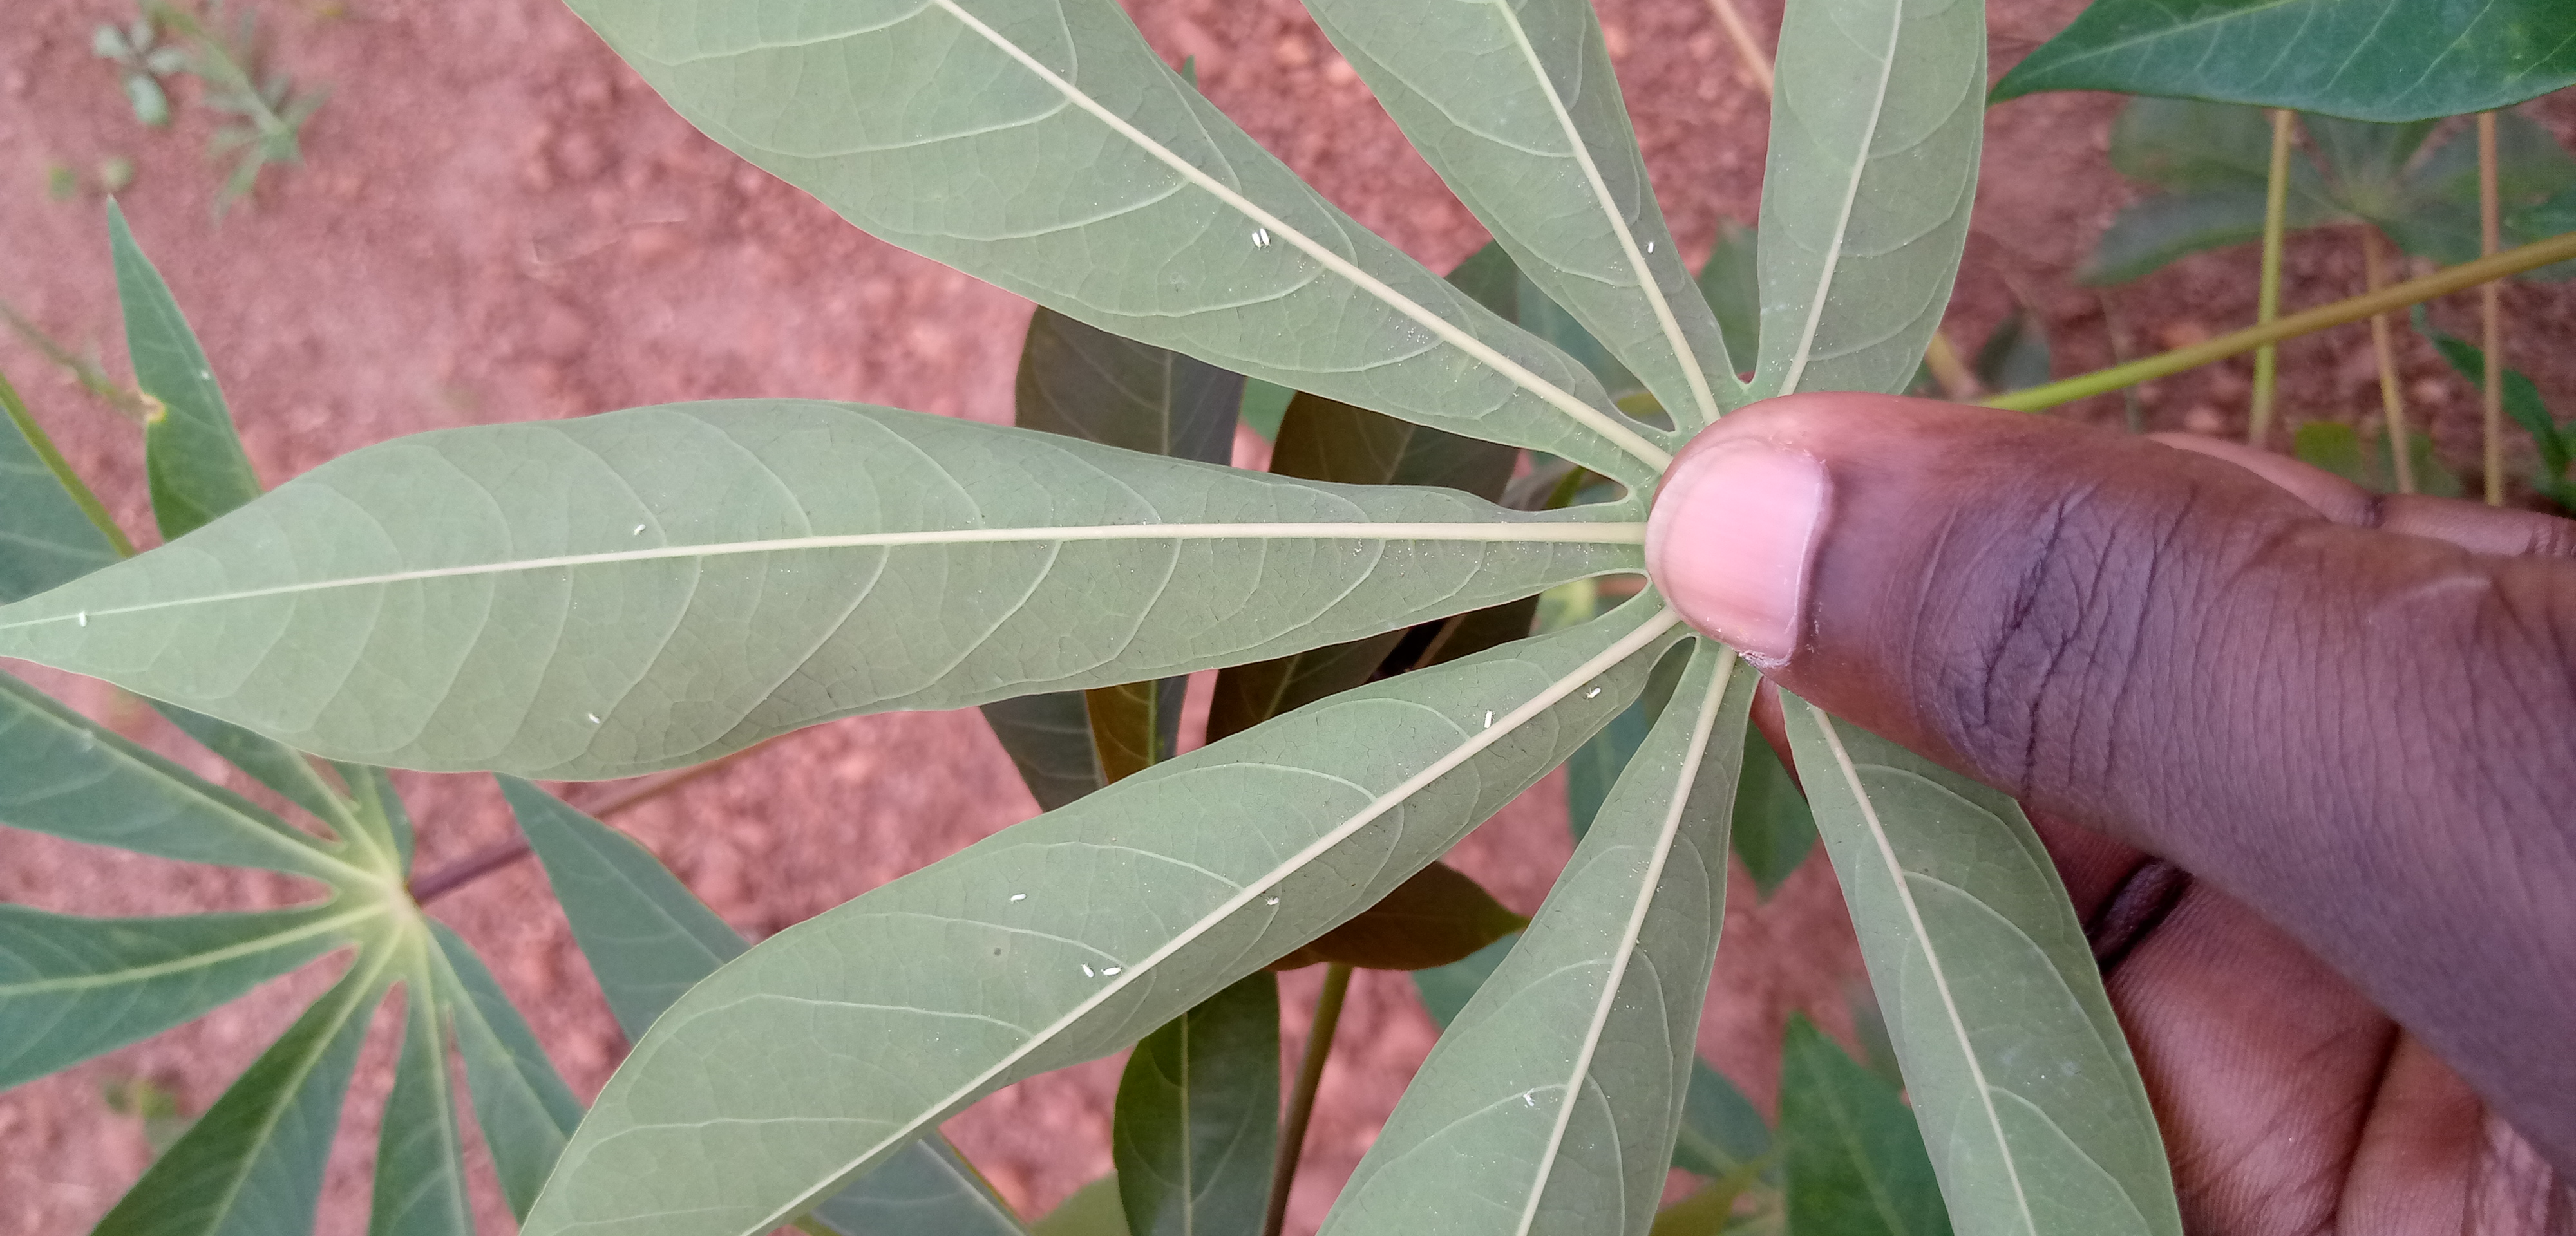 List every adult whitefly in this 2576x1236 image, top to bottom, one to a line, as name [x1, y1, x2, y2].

whitefly [1259, 227, 1271, 247]
whitefly [1250, 230, 1261, 249]
whitefly [1645, 239, 1657, 254]
whitefly [632, 523, 647, 537]
whitefly [77, 609, 91, 629]
whitefly [1584, 686, 1602, 700]
whitefly [1482, 707, 1493, 729]
whitefly [586, 711, 601, 726]
whitefly [1007, 891, 1028, 904]
whitefly [1264, 894, 1280, 906]
whitefly [1080, 962, 1094, 979]
whitefly [1101, 965, 1122, 976]
whitefly [1520, 1089, 1537, 1109]